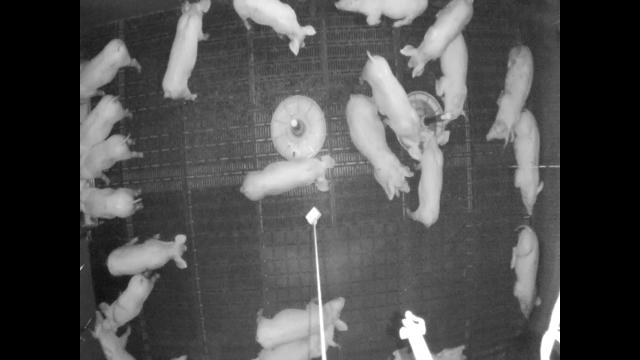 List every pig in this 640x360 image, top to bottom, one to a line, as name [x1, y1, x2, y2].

pig [160, 0, 214, 103]
pig [233, 0, 318, 58]
pig [334, 0, 427, 28]
pig [399, 0, 476, 80]
pig [435, 32, 470, 129]
pig [80, 36, 144, 104]
pig [484, 42, 534, 150]
pig [358, 49, 426, 161]
pig [344, 92, 415, 202]
pig [80, 94, 137, 157]
pig [513, 106, 545, 218]
pig [406, 129, 450, 231]
pig [78, 132, 146, 186]
pig [241, 156, 338, 203]
pig [80, 186, 145, 221]
pig [511, 225, 543, 320]
pig [106, 232, 189, 278]
pig [99, 272, 163, 335]
pig [254, 295, 349, 347]
pig [90, 311, 138, 359]
pig [257, 324, 342, 359]
pig [390, 335, 468, 359]